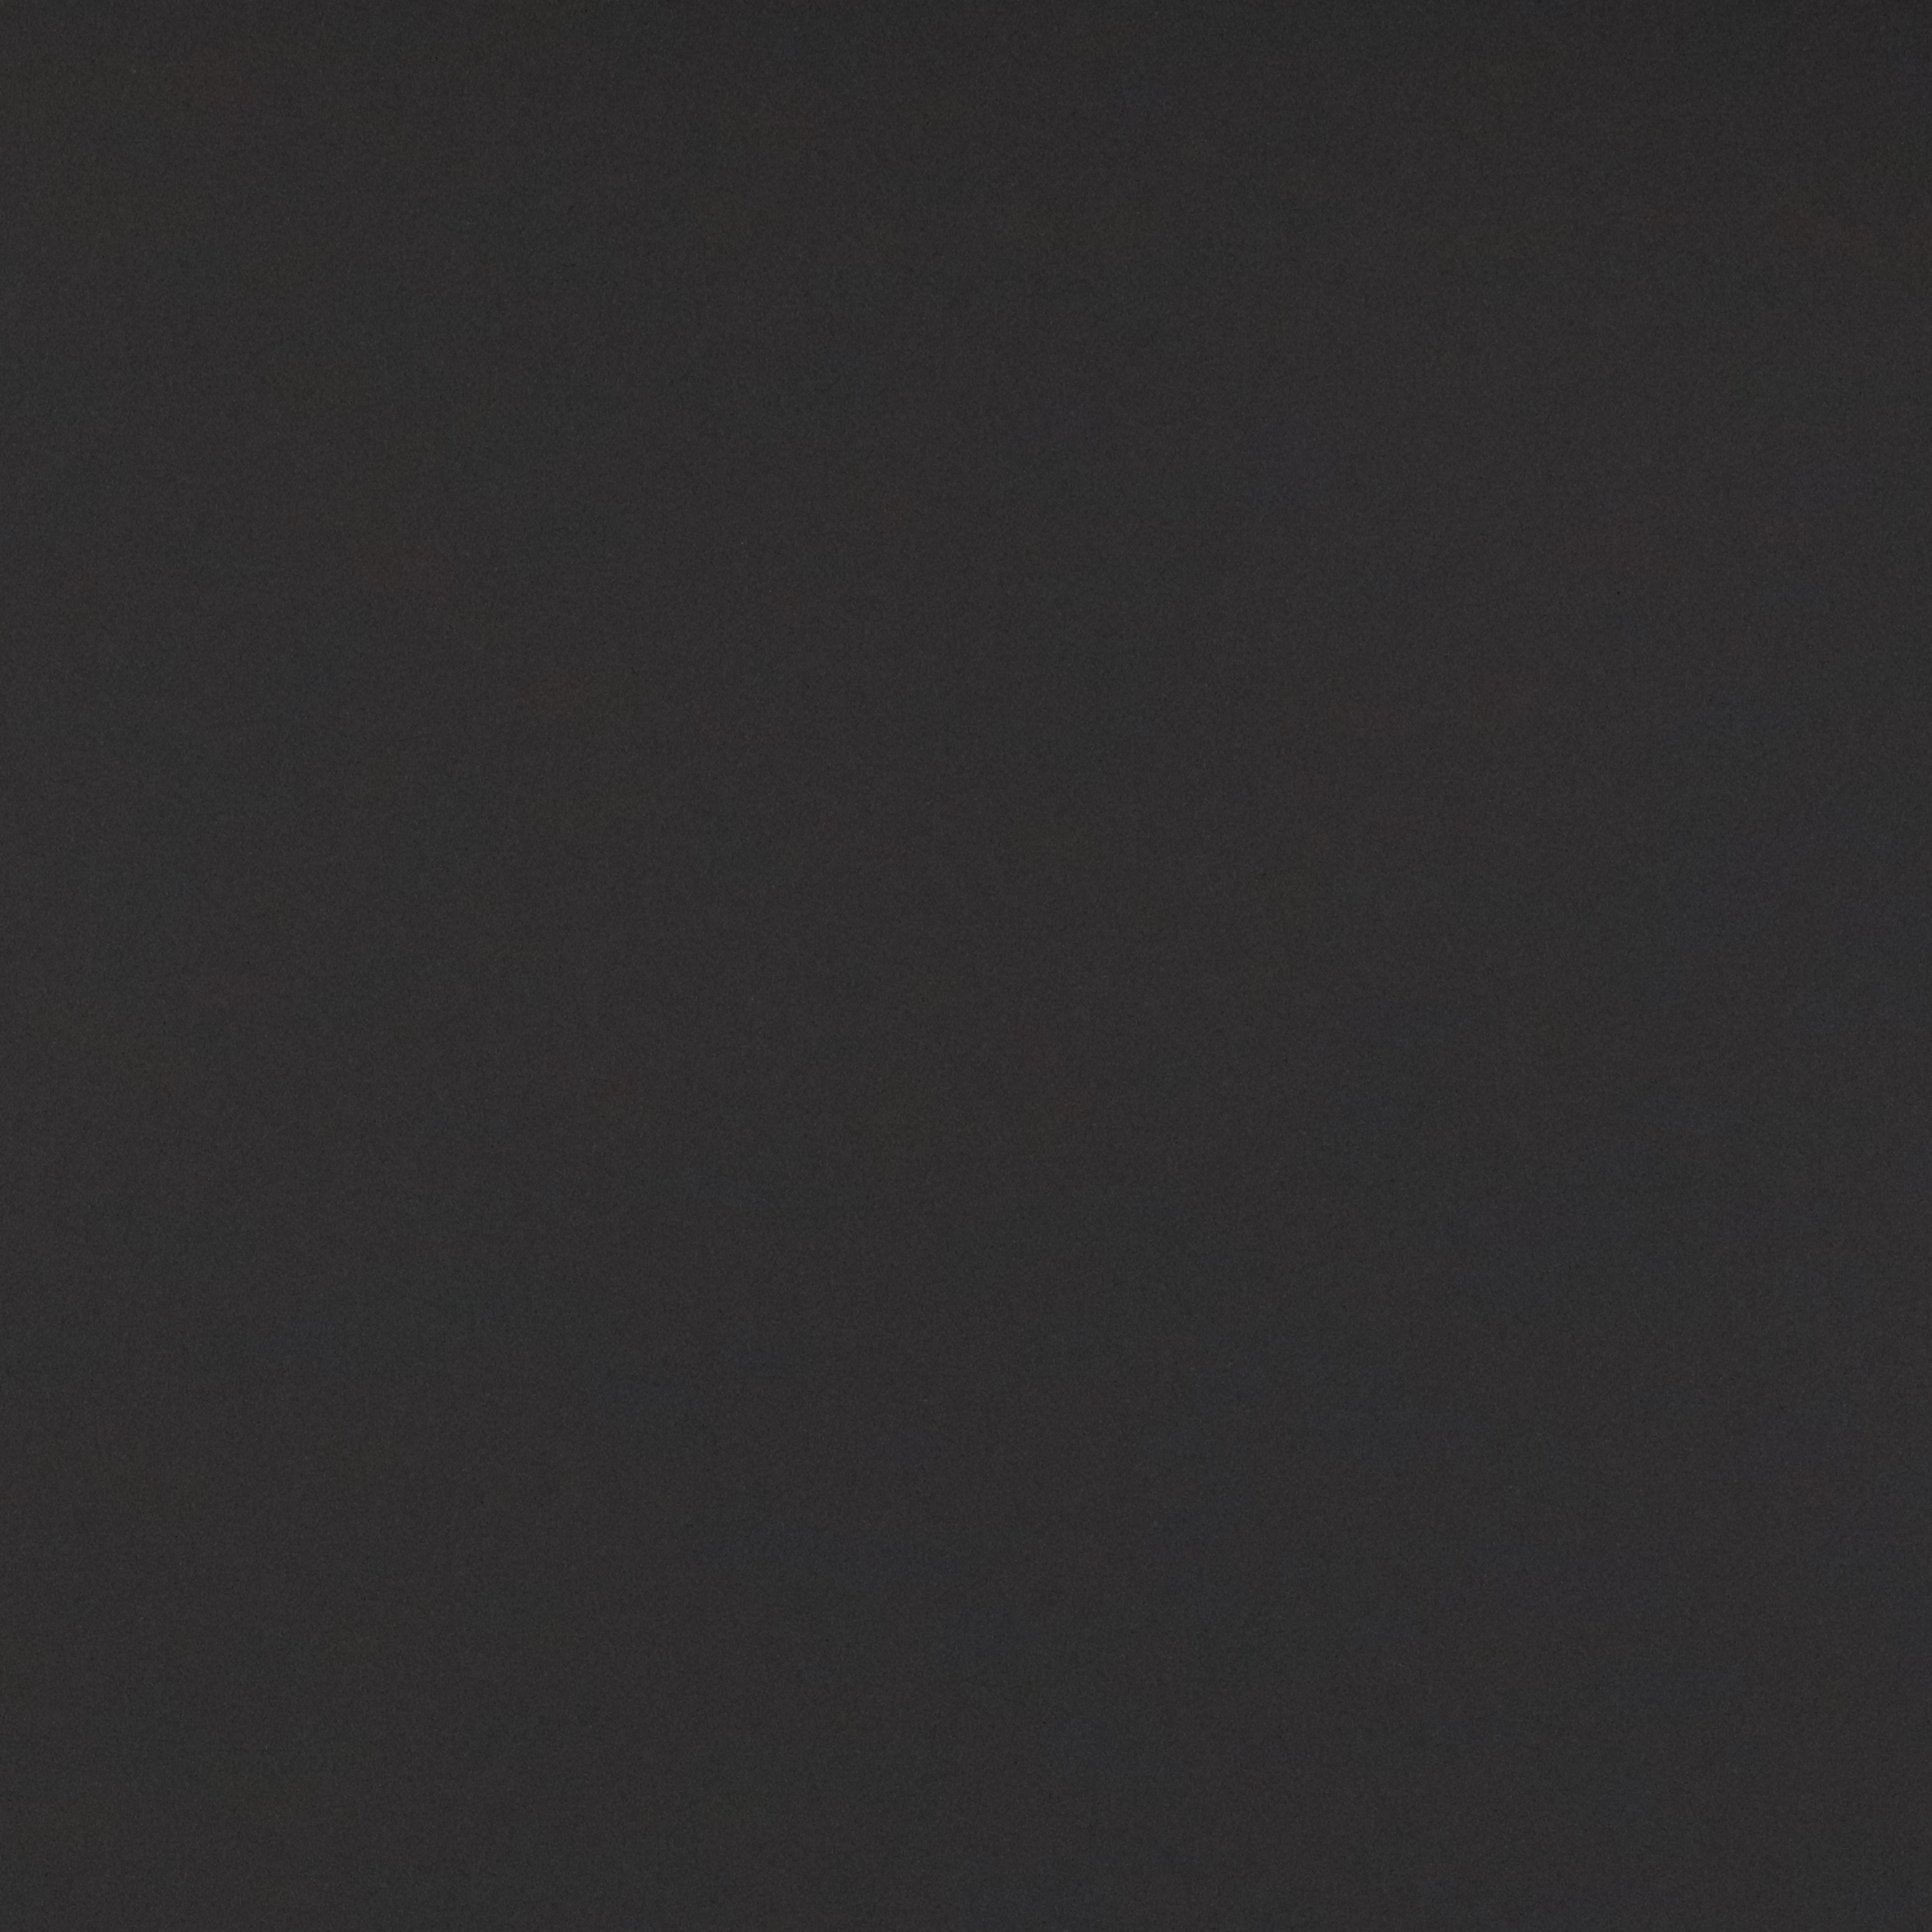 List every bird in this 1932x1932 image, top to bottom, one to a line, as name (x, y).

None